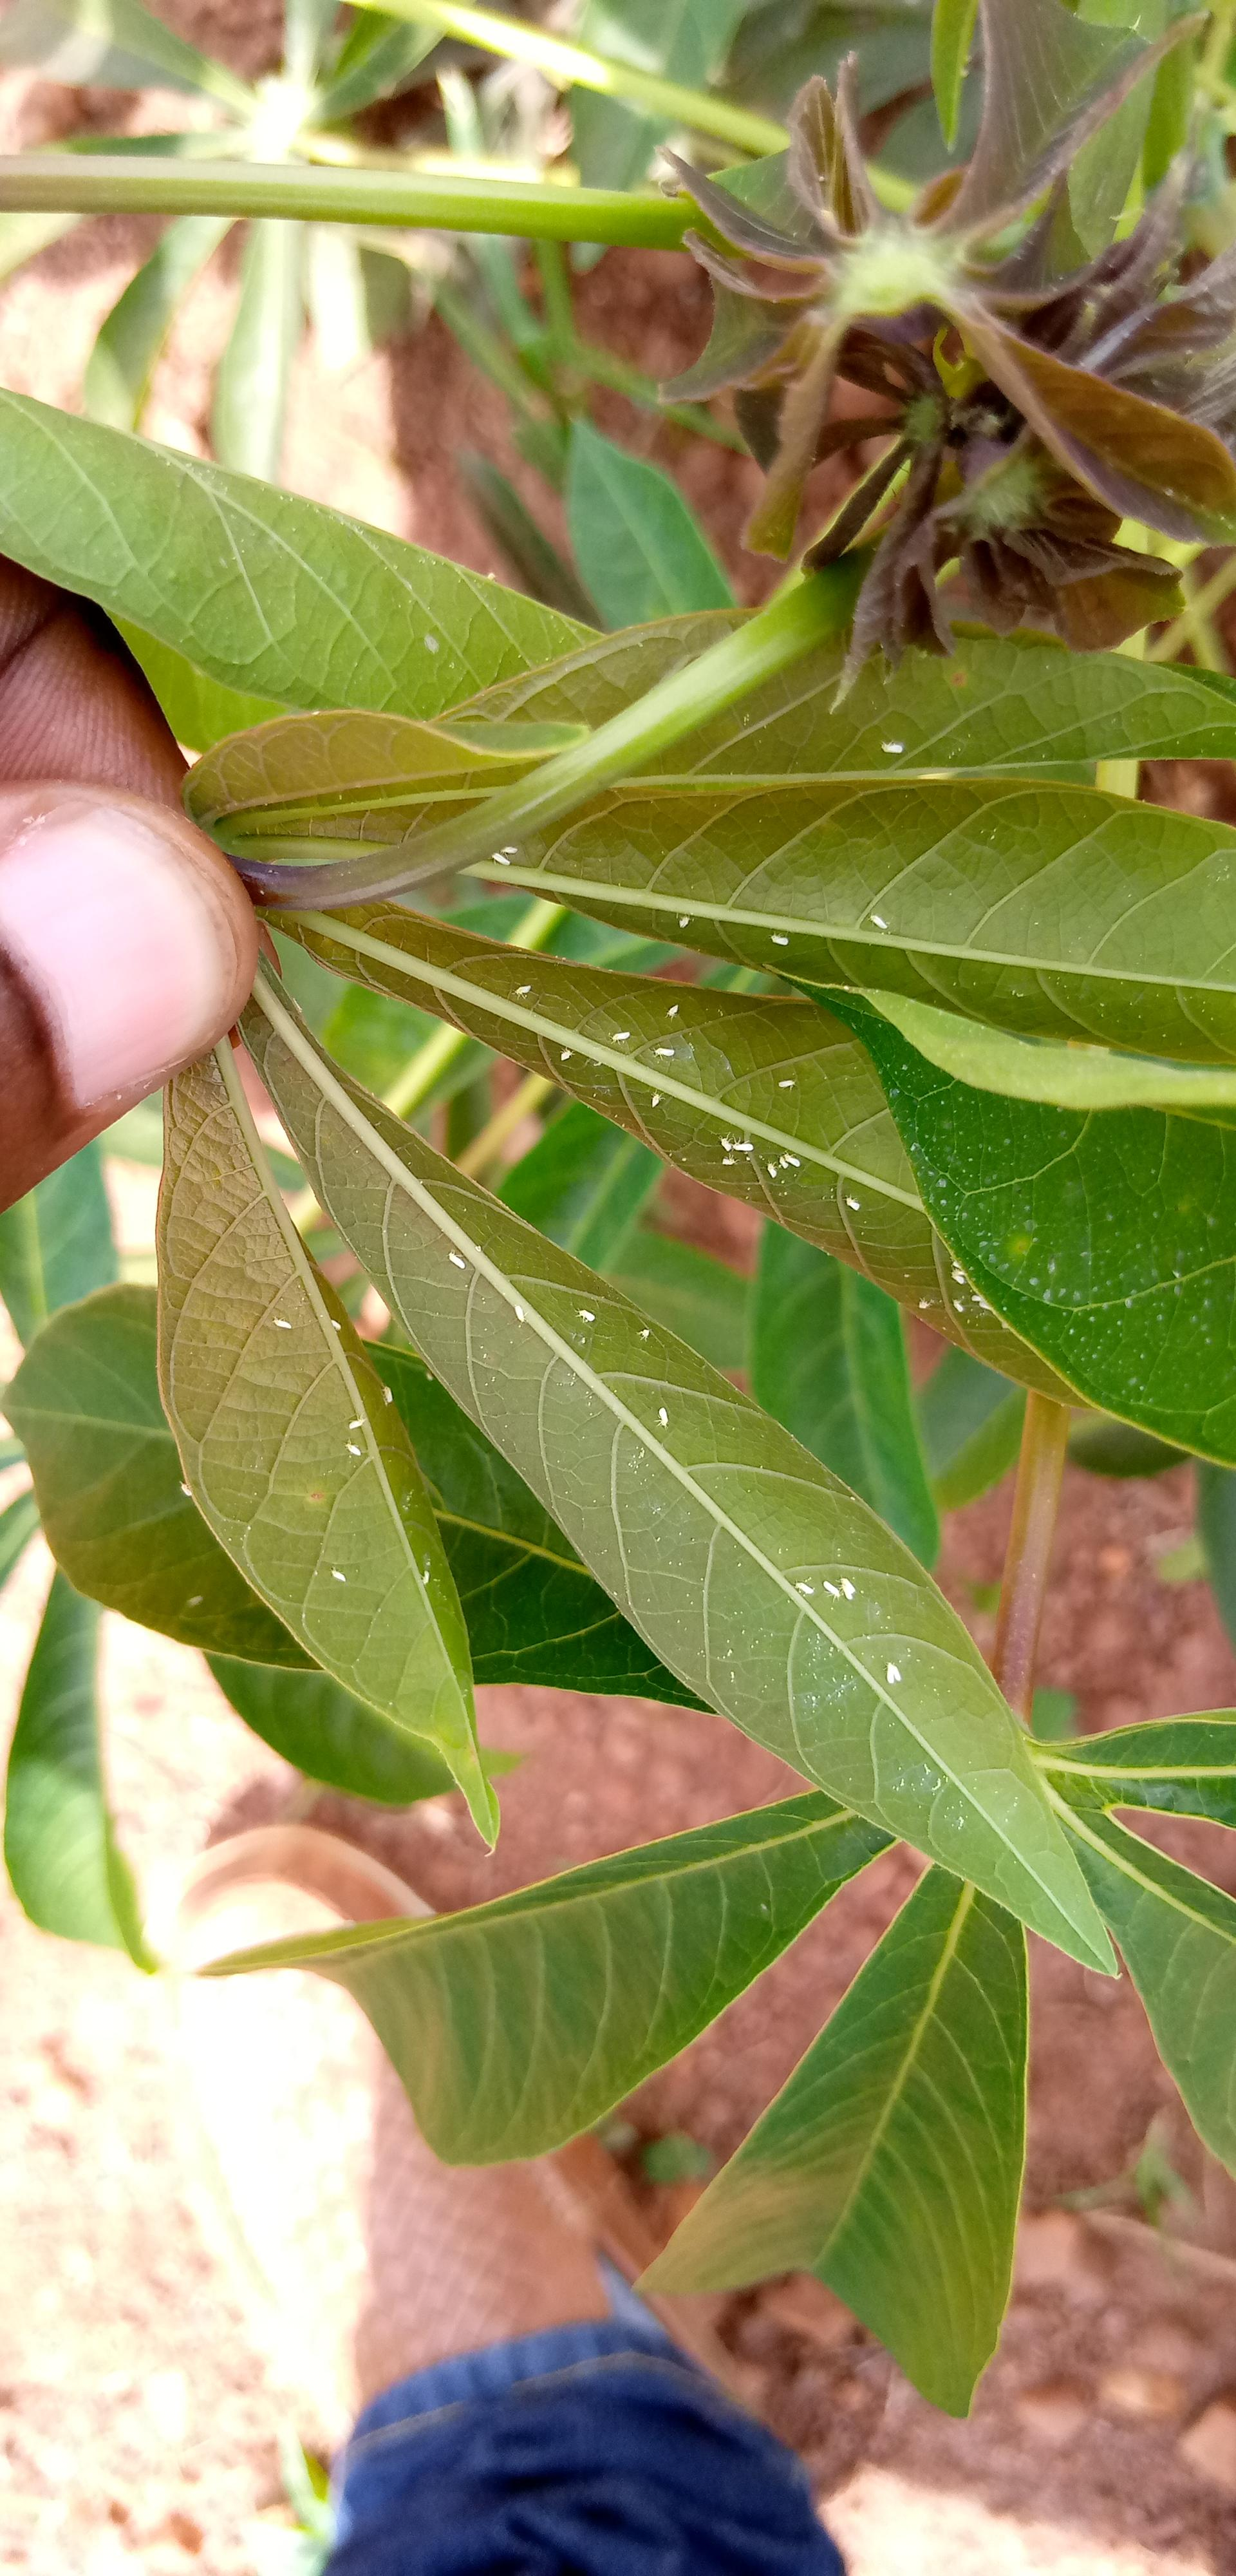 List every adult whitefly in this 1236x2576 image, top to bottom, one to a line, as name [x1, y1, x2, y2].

whitefly [877, 739, 906, 756]
whitefly [501, 844, 522, 857]
whitefly [490, 849, 512, 867]
whitefly [675, 911, 696, 931]
whitefly [865, 912, 892, 933]
whitefly [768, 931, 794, 950]
whitefly [510, 981, 536, 999]
whitefly [664, 1002, 681, 1020]
whitefly [609, 1028, 632, 1045]
whitefly [650, 1041, 677, 1063]
whitefly [557, 1046, 574, 1064]
whitefly [774, 1073, 798, 1092]
whitefly [646, 1087, 665, 1110]
whitefly [718, 1135, 735, 1153]
whitefly [731, 1137, 756, 1153]
whitefly [784, 1152, 803, 1170]
whitefly [720, 1154, 740, 1170]
whitefly [778, 1154, 789, 1170]
whitefly [763, 1162, 780, 1180]
whitefly [842, 1193, 863, 1214]
whitefly [447, 1248, 471, 1272]
whitefly [950, 1267, 965, 1276]
whitefly [947, 1273, 966, 1285]
whitefly [969, 1293, 984, 1301]
whitefly [916, 1297, 933, 1314]
whitefly [950, 1297, 968, 1314]
whitefly [977, 1300, 995, 1311]
whitefly [512, 1302, 527, 1325]
whitefly [575, 1307, 597, 1325]
whitefly [267, 1314, 295, 1332]
whitefly [328, 1317, 346, 1334]
whitefly [637, 1323, 653, 1342]
whitefly [380, 1384, 395, 1405]
whitefly [654, 1401, 675, 1429]
whitefly [344, 1416, 368, 1433]
whitefly [344, 1441, 364, 1459]
whitefly [179, 1482, 195, 1499]
whitefly [328, 1566, 349, 1586]
whitefly [418, 1567, 433, 1588]
whitefly [840, 1575, 857, 1595]
whitefly [792, 1578, 817, 1598]
whitefly [819, 1578, 842, 1601]
whitefly [841, 1583, 853, 1602]
whitefly [883, 1659, 895, 1686]
whitefly [892, 1662, 904, 1684]